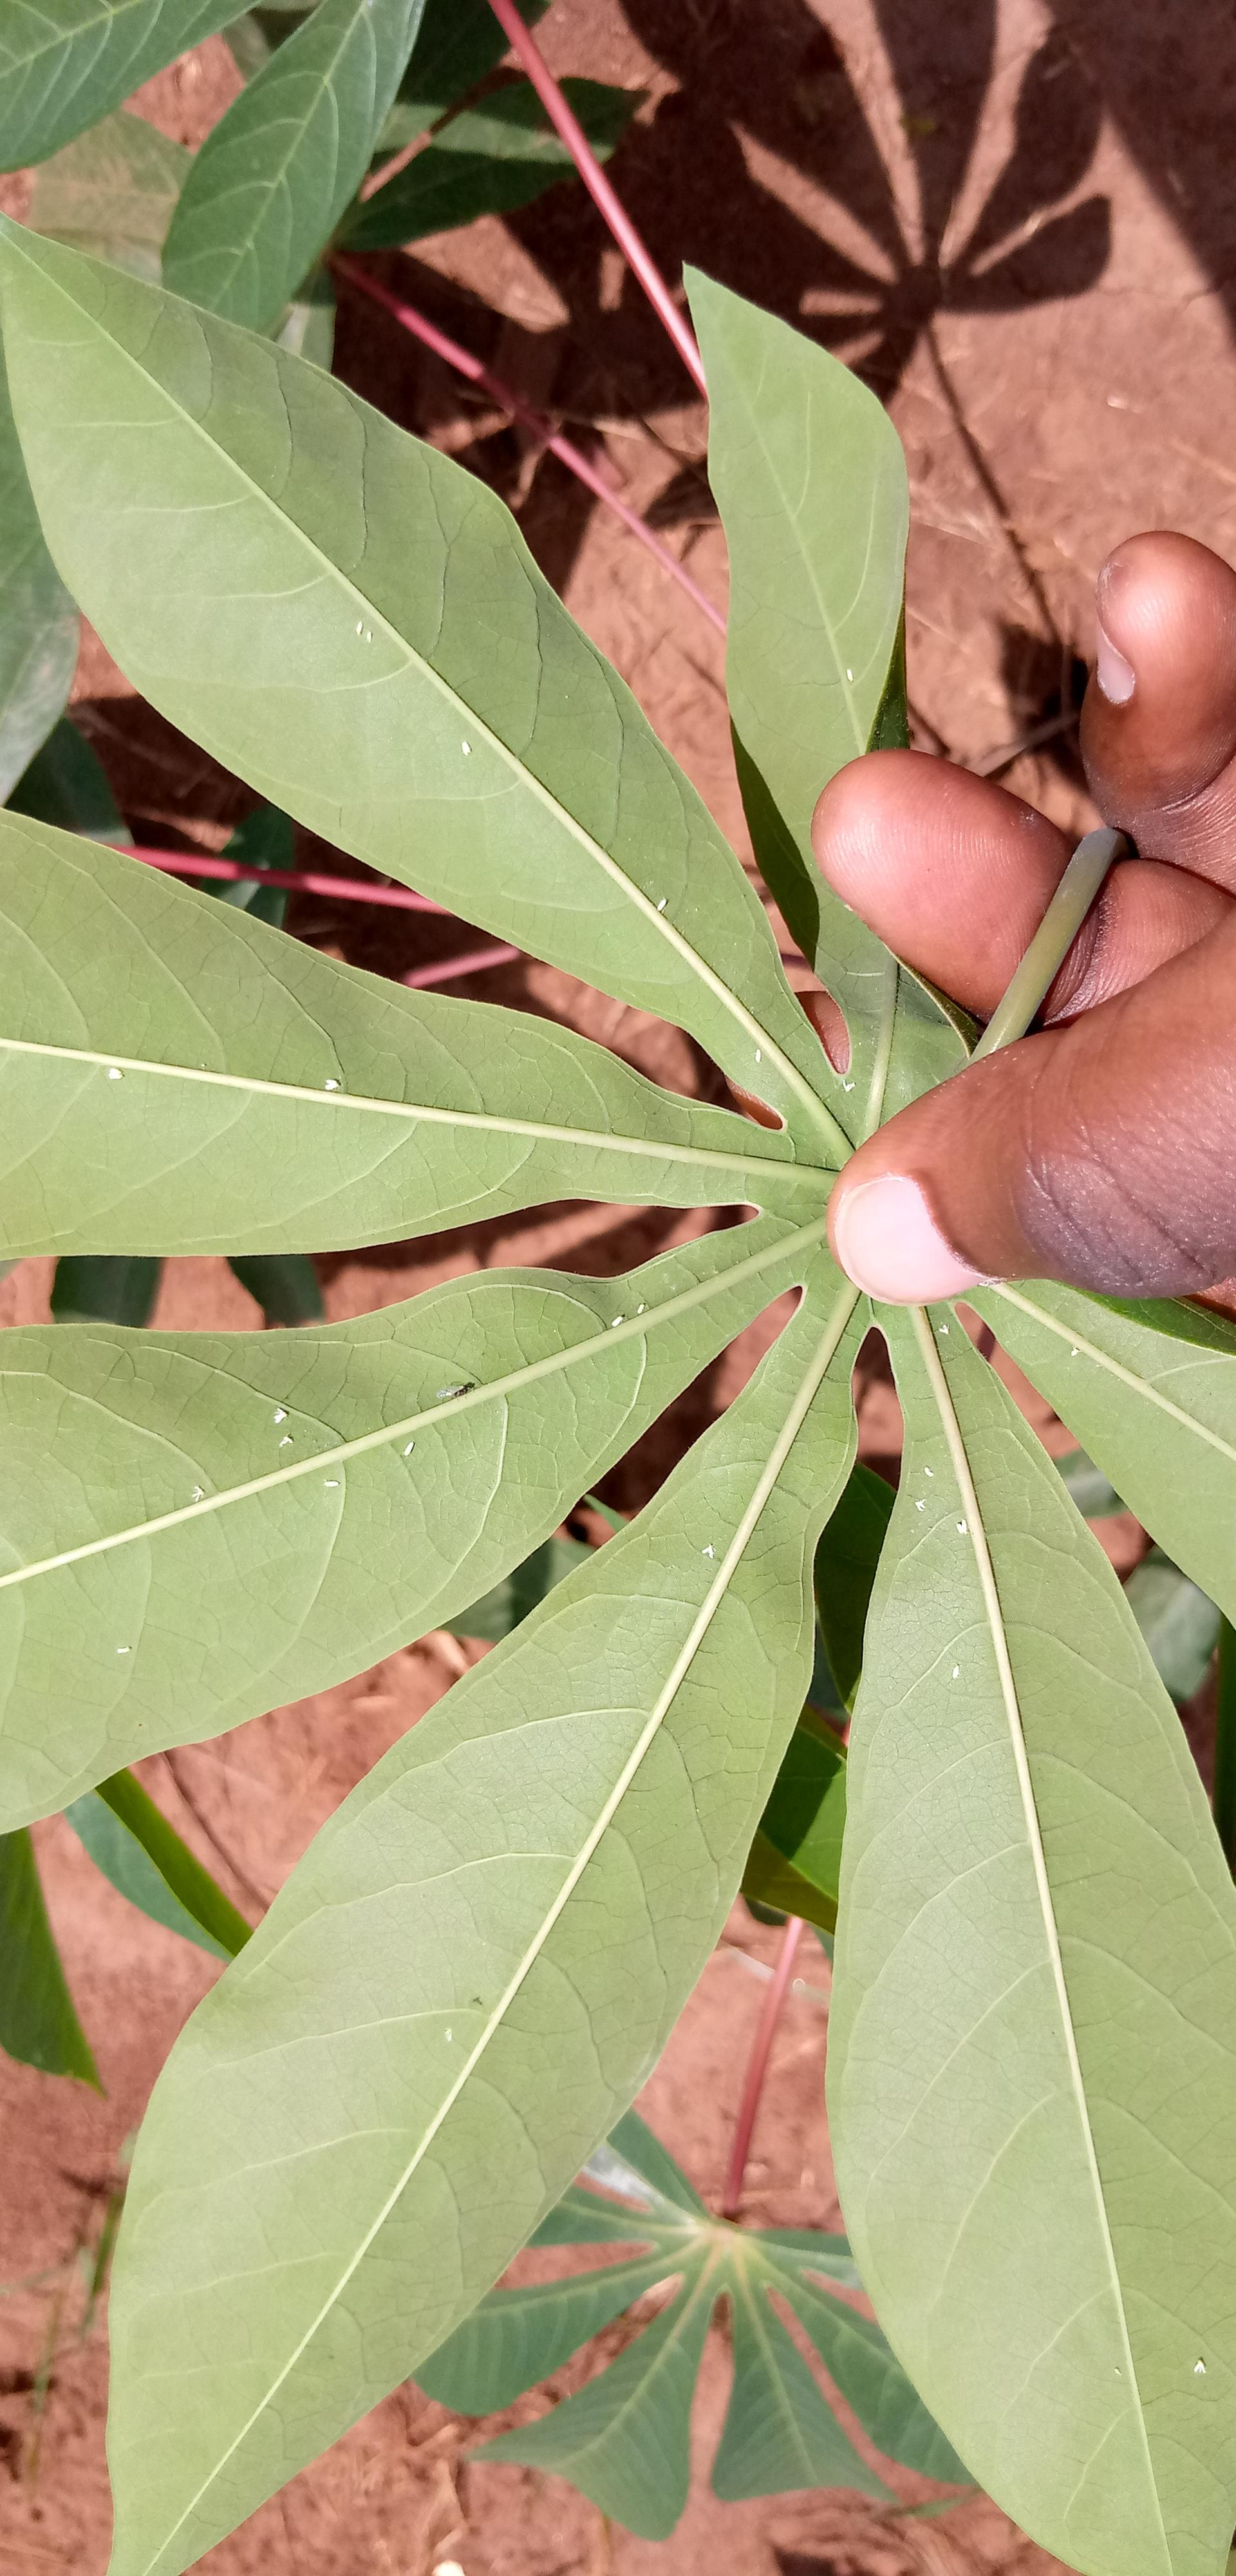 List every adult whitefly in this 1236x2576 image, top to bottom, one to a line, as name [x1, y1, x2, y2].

whitefly [348, 614, 370, 643]
whitefly [359, 625, 380, 652]
whitefly [838, 654, 856, 692]
whitefly [456, 734, 478, 767]
whitefly [648, 888, 674, 915]
whitefly [744, 1040, 773, 1075]
whitefly [96, 1058, 129, 1089]
whitefly [311, 1072, 346, 1096]
whitefly [841, 1075, 857, 1102]
whitefly [633, 1300, 651, 1316]
whitefly [603, 1310, 628, 1334]
whitefly [937, 1322, 950, 1343]
whitefly [1063, 1339, 1085, 1359]
whitefly [265, 1400, 289, 1425]
whitefly [396, 1430, 425, 1466]
whitefly [267, 1434, 302, 1447]
whitefly [918, 1457, 939, 1488]
whitefly [314, 1464, 342, 1499]
whitefly [181, 1477, 206, 1506]
whitefly [906, 1491, 933, 1520]
whitefly [955, 1515, 974, 1544]
whitefly [693, 1539, 725, 1565]
whitefly [106, 1639, 140, 1660]
whitefly [944, 1658, 969, 1684]
whitefly [1190, 2350, 1210, 2376]